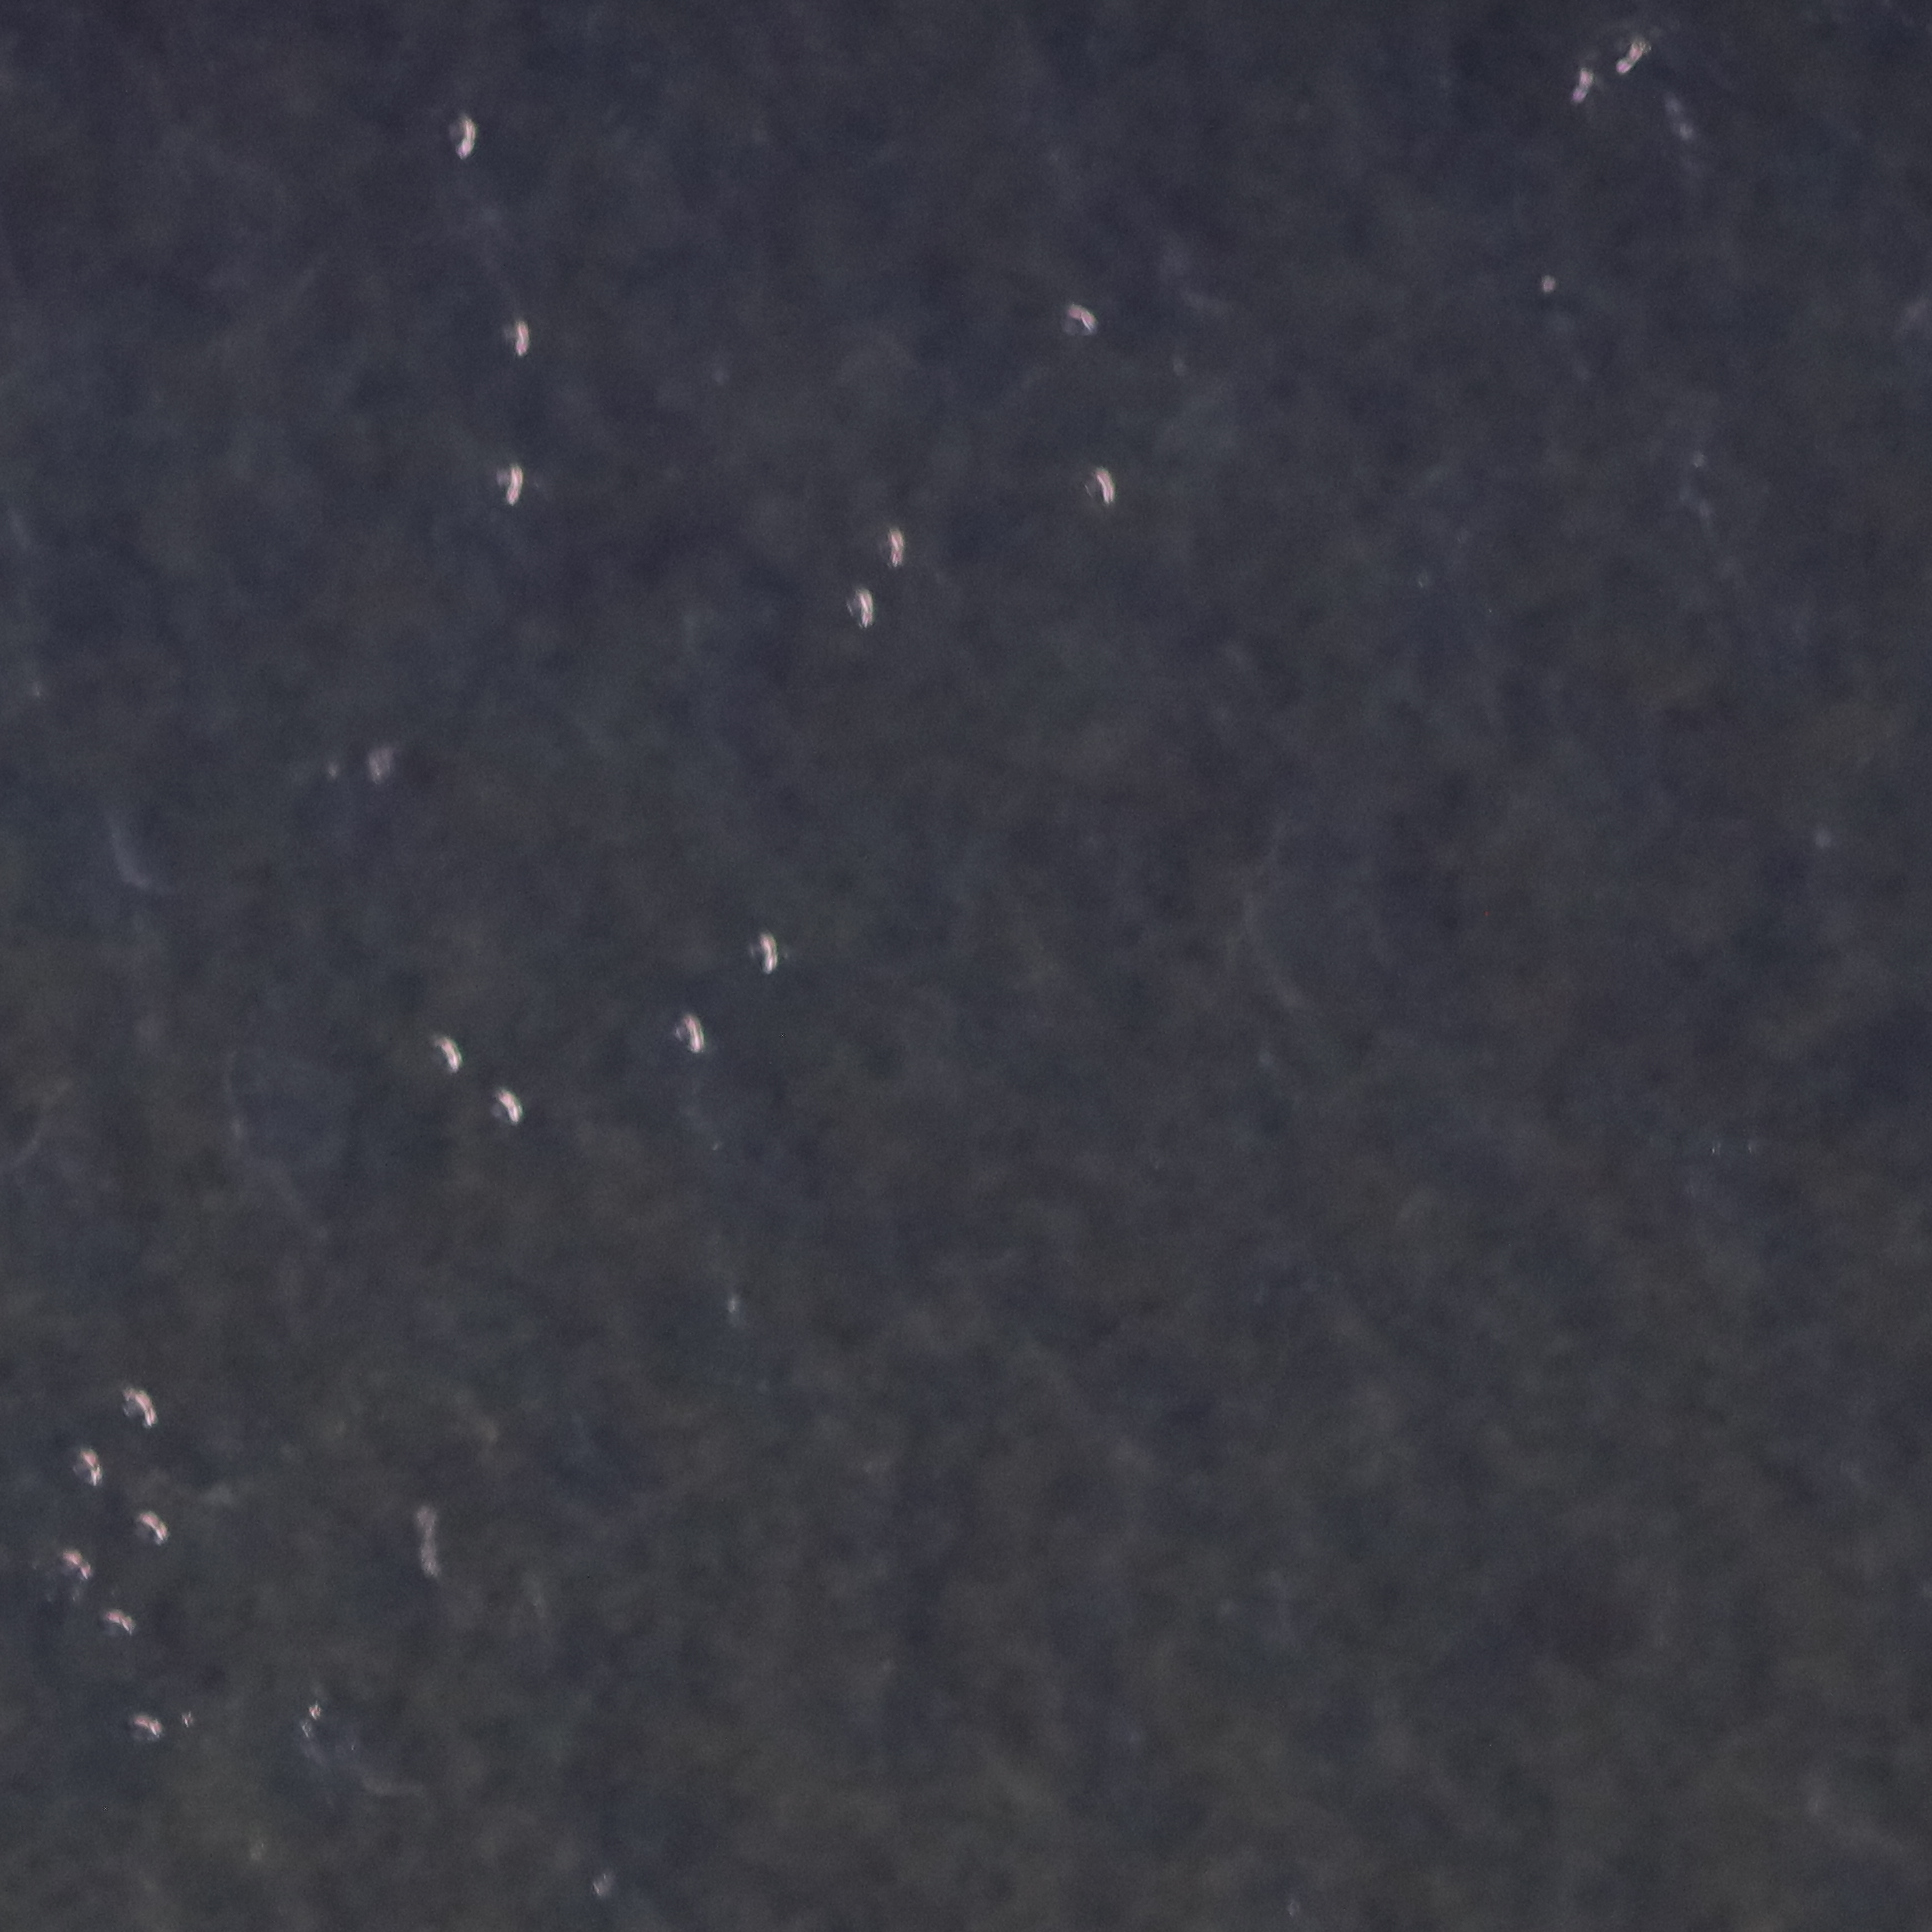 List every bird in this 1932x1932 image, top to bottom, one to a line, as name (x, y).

brant (1633, 49)
brant (1581, 86)
brant (457, 128)
brant (1082, 320)
brant (518, 338)
brant (510, 481)
brant (1103, 489)
brant (895, 552)
brant (860, 610)
brant (768, 947)
brant (696, 1035)
brant (445, 1052)
brant (502, 1101)
brant (137, 1406)
brant (83, 1466)
brant (146, 1534)
brant (62, 1569)
brant (123, 1629)
brant (151, 1729)